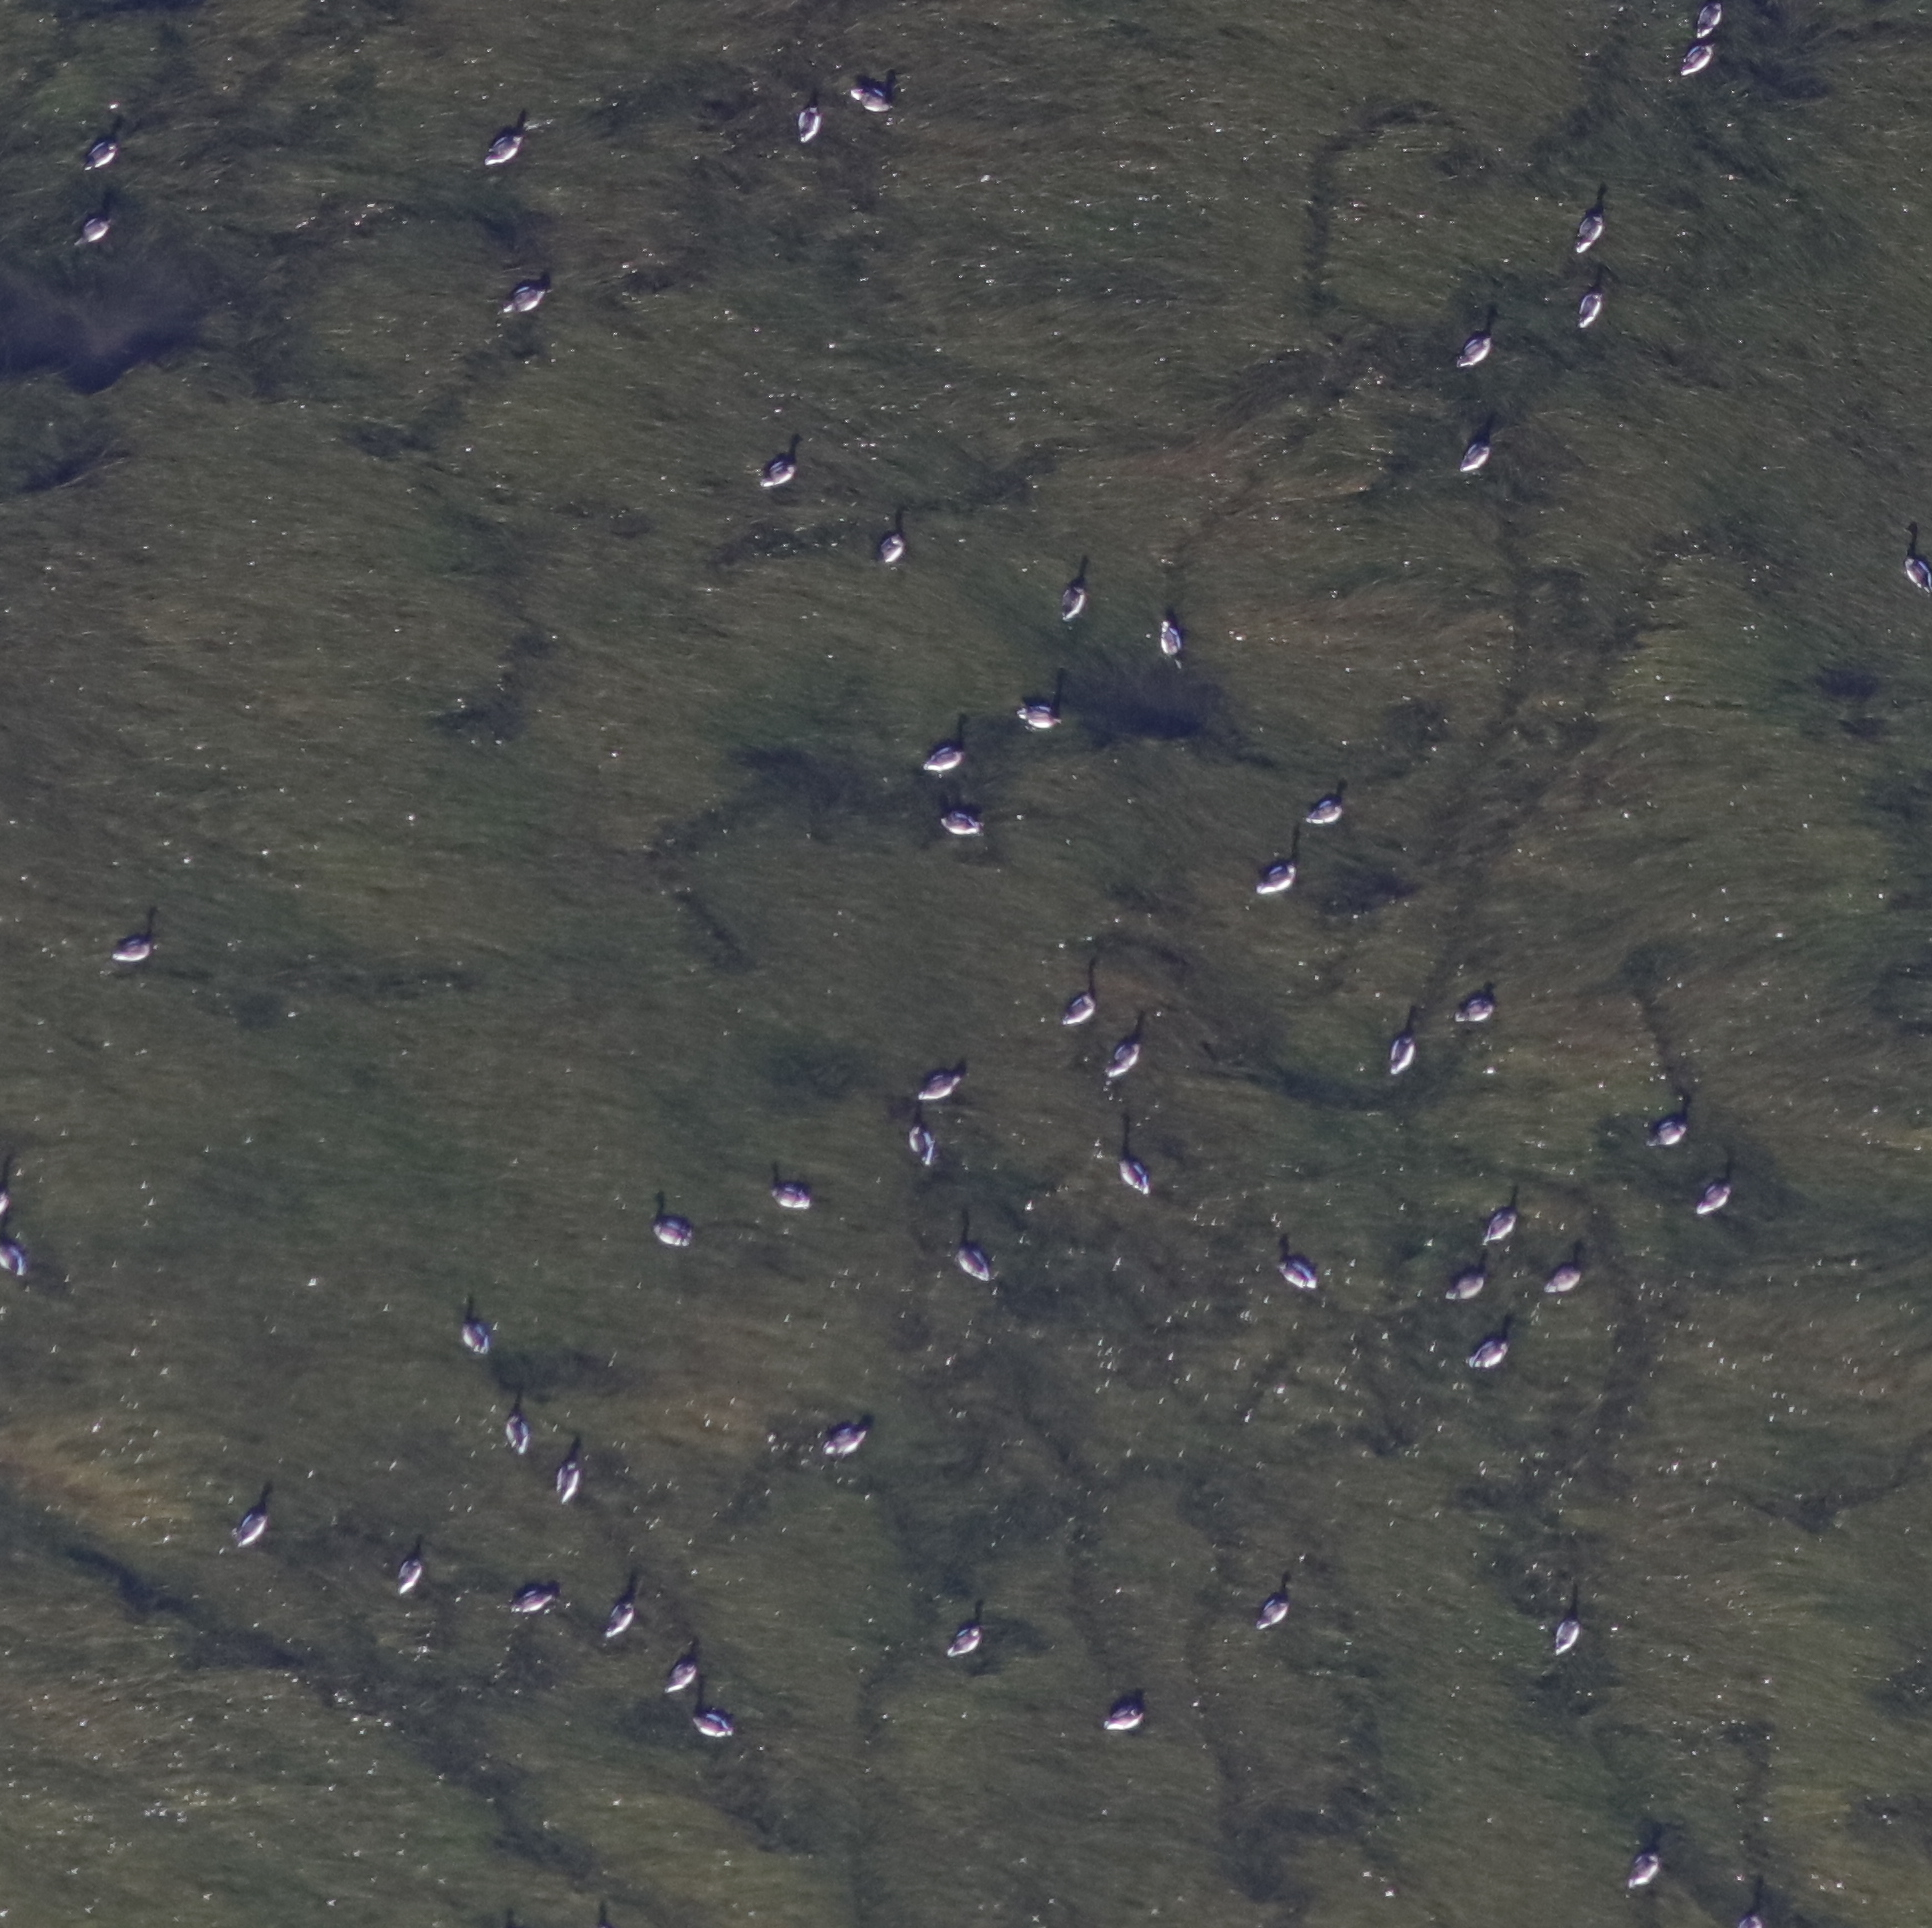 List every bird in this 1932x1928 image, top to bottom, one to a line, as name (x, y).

brant (1712, 17)
brant (1696, 57)
brant (873, 99)
brant (809, 122)
brant (503, 150)
brant (98, 154)
brant (94, 230)
brant (1589, 233)
brant (523, 299)
brant (1589, 309)
brant (1476, 350)
brant (1476, 456)
brant (776, 473)
brant (892, 547)
brant (1919, 574)
brant (1070, 602)
brant (1171, 642)
brant (1038, 715)
brant (943, 758)
brant (1324, 812)
brant (959, 823)
brant (1277, 877)
brant (133, 951)
brant (1080, 1009)
brant (1477, 1010)
brant (1402, 1051)
brant (1124, 1058)
brant (937, 1086)
brant (1668, 1131)
brant (920, 1142)
brant (1133, 1172)
brant (1716, 1196)
brant (790, 1197)
brant (1499, 1224)
brant (671, 1230)
brant (12, 1257)
brant (973, 1260)
brant (1299, 1273)
brant (1566, 1280)
brant (1467, 1285)
brant (477, 1333)
brant (1489, 1352)
brant (517, 1431)
brant (845, 1439)
brant (568, 1478)
brant (249, 1526)
brant (409, 1574)
brant (533, 1600)
brant (1274, 1611)
brant (621, 1618)
brant (1568, 1634)
brant (965, 1639)
brant (681, 1675)
brant (1124, 1716)
brant (712, 1725)
brant (1644, 1870)